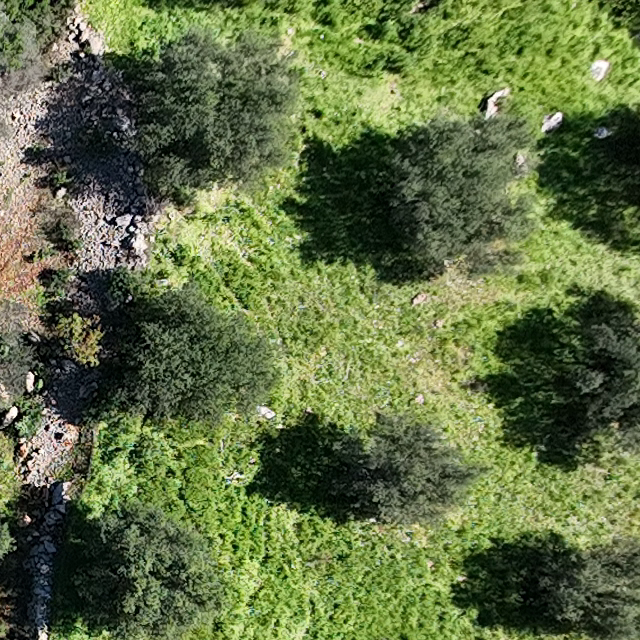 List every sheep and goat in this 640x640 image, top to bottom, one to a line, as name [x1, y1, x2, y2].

sheep [52, 187, 67, 202]
sheep [114, 213, 133, 230]
sheep [25, 331, 41, 344]
sheep [60, 358, 77, 371]
sheep [25, 371, 35, 393]
sheep [79, 382, 98, 400]
sheep [0, 406, 18, 431]
sheep [14, 440, 31, 465]
sheep [20, 447, 43, 474]